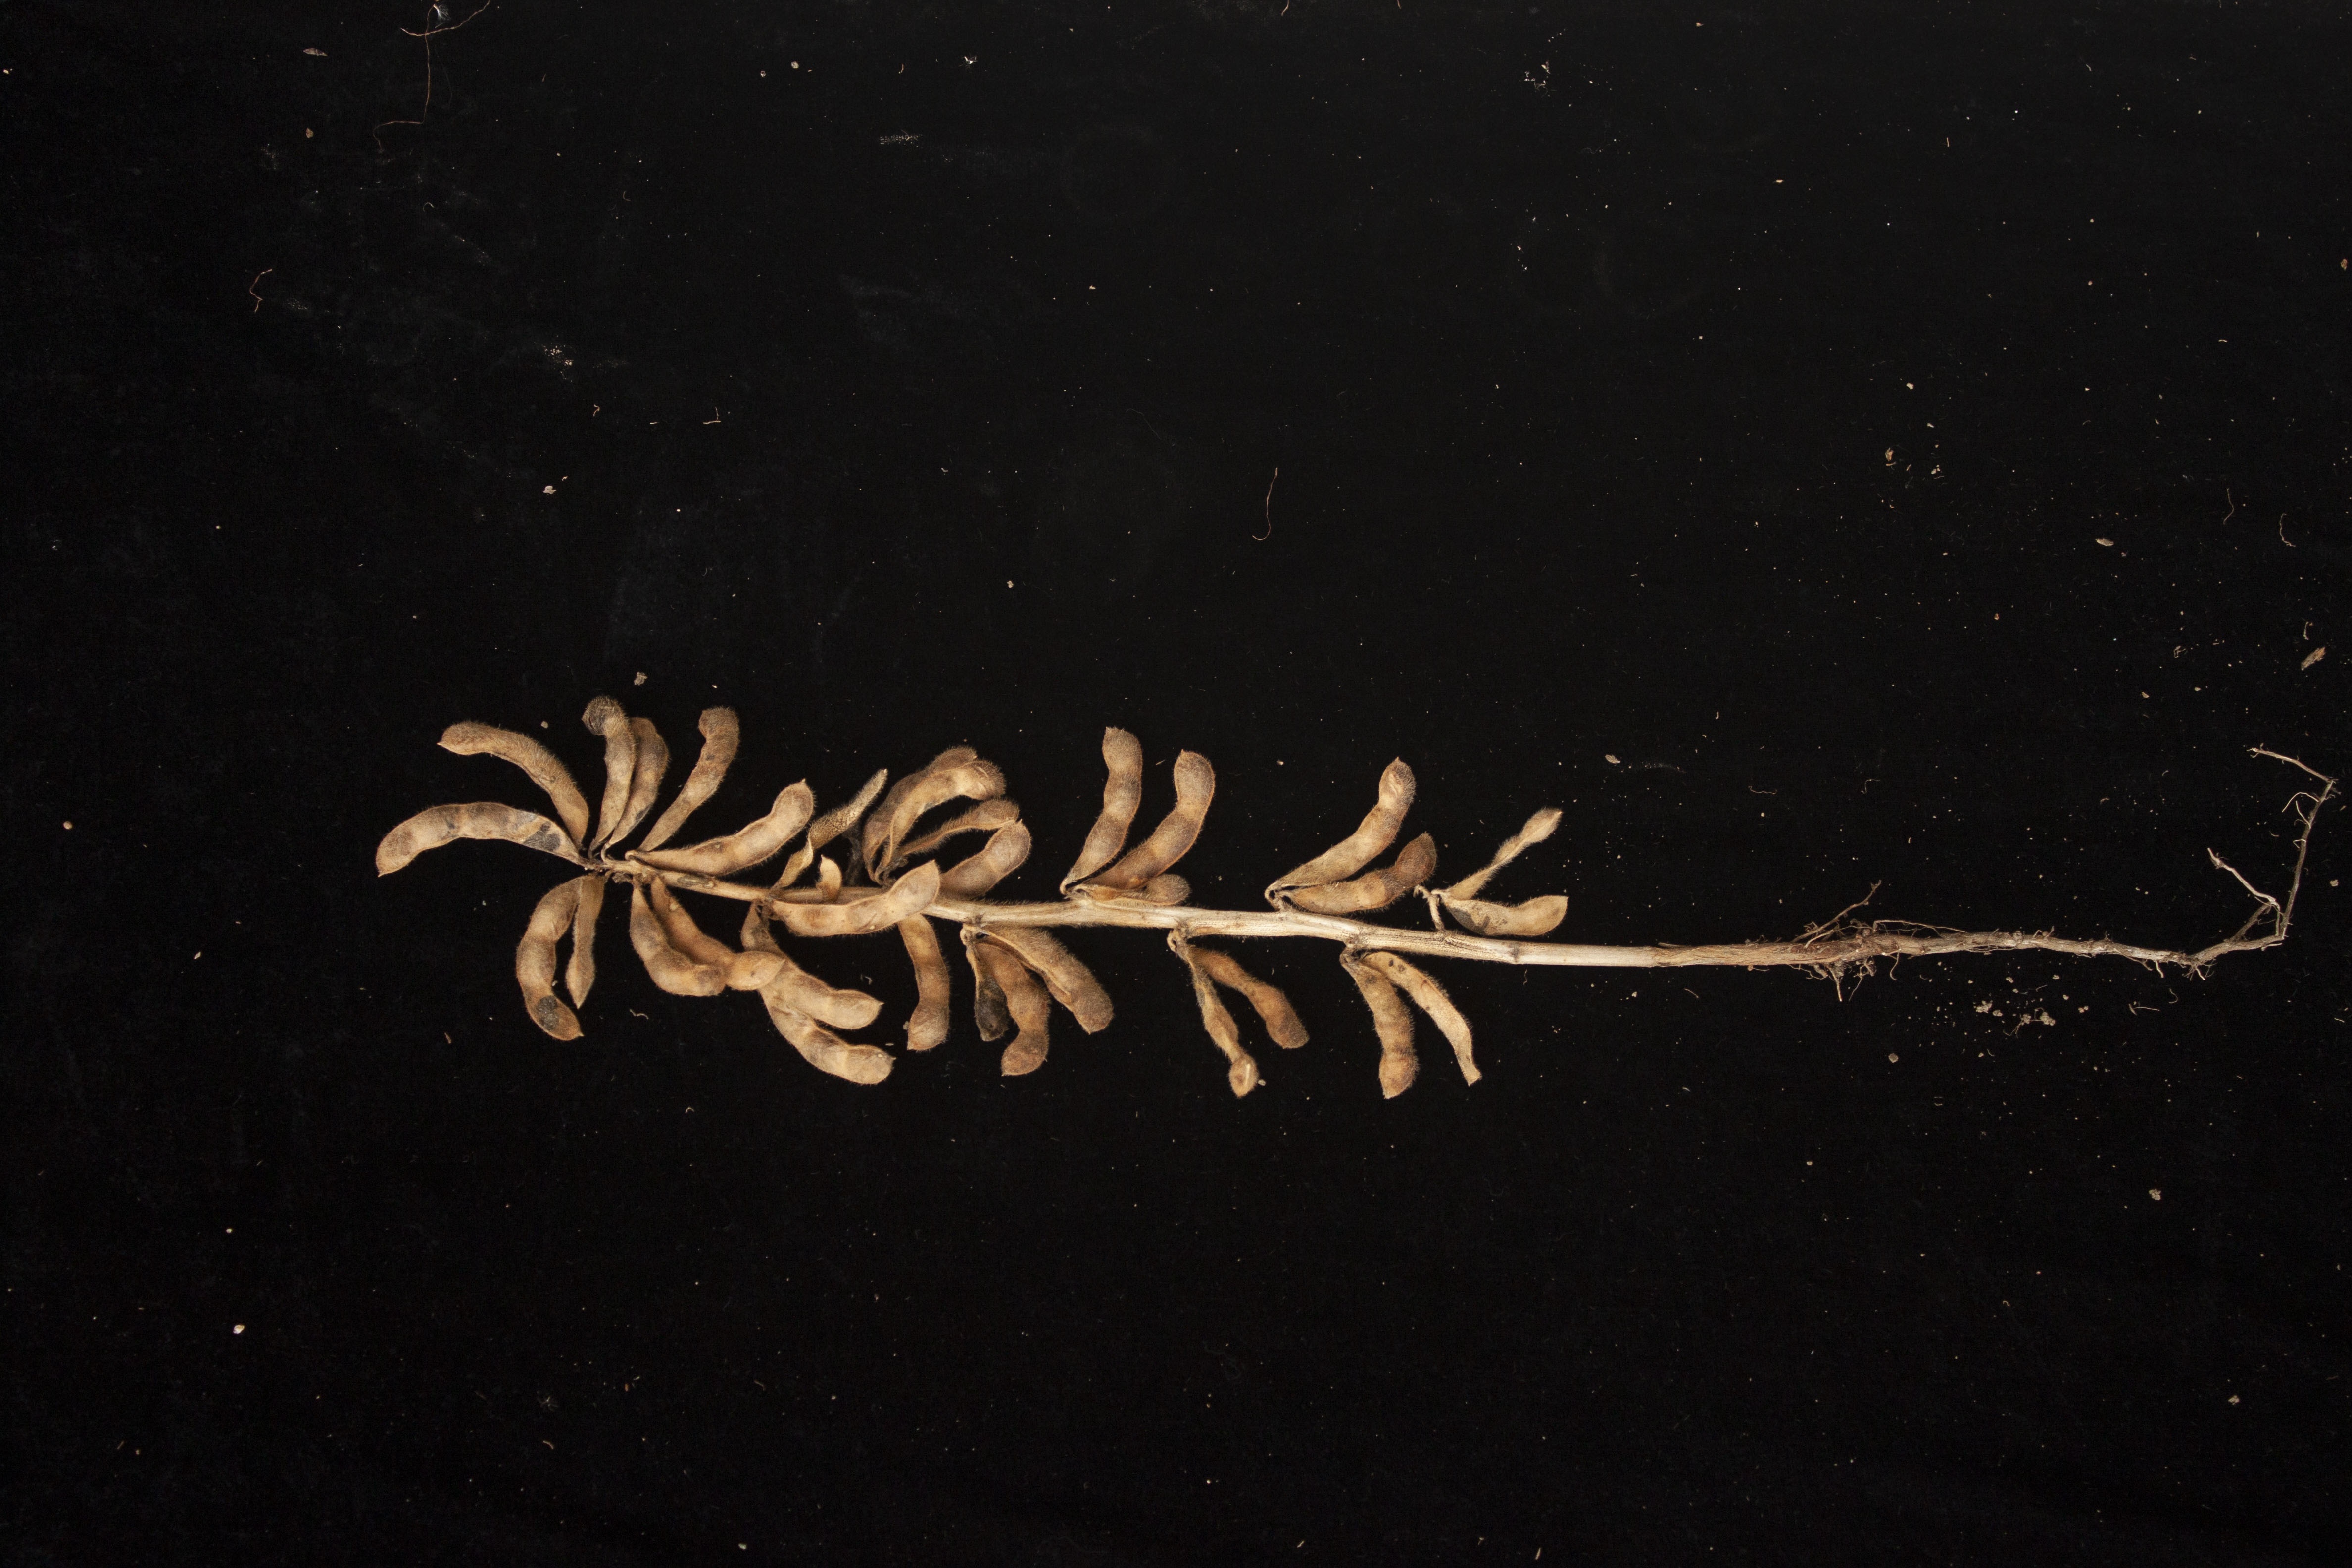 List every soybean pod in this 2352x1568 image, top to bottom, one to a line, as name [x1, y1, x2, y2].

soybean pod [581, 698, 636, 861]
soybean pod [635, 708, 737, 854]
soybean pod [602, 718, 669, 853]
soybean pod [438, 724, 588, 851]
soybean pod [1063, 729, 1143, 891]
soybean pod [861, 748, 977, 877]
soybean pod [1078, 754, 1215, 891]
soybean pod [882, 760, 1003, 877]
soybean pod [1264, 764, 1414, 897]
soybean pod [629, 783, 812, 881]
soybean pod [376, 802, 585, 876]
soybean pod [940, 821, 1031, 901]
soybean pod [1278, 833, 1435, 916]
soybean pod [769, 860, 941, 937]
soybean pod [565, 871, 611, 1010]
soybean pod [515, 875, 600, 1042]
soybean pod [650, 876, 784, 992]
soybean pod [631, 884, 725, 996]
soybean pod [1436, 894, 1568, 938]
soybean pod [741, 904, 883, 1031]
soybean pod [903, 917, 950, 1051]
soybean pod [972, 924, 1112, 1035]
soybean pod [979, 946, 1050, 1078]
soybean pod [1176, 947, 1309, 1049]
soybean pod [1343, 951, 1417, 1100]
soybean pod [1361, 954, 1480, 1087]
soybean pod [1194, 975, 1257, 1098]
soybean pod [765, 986, 894, 1086]